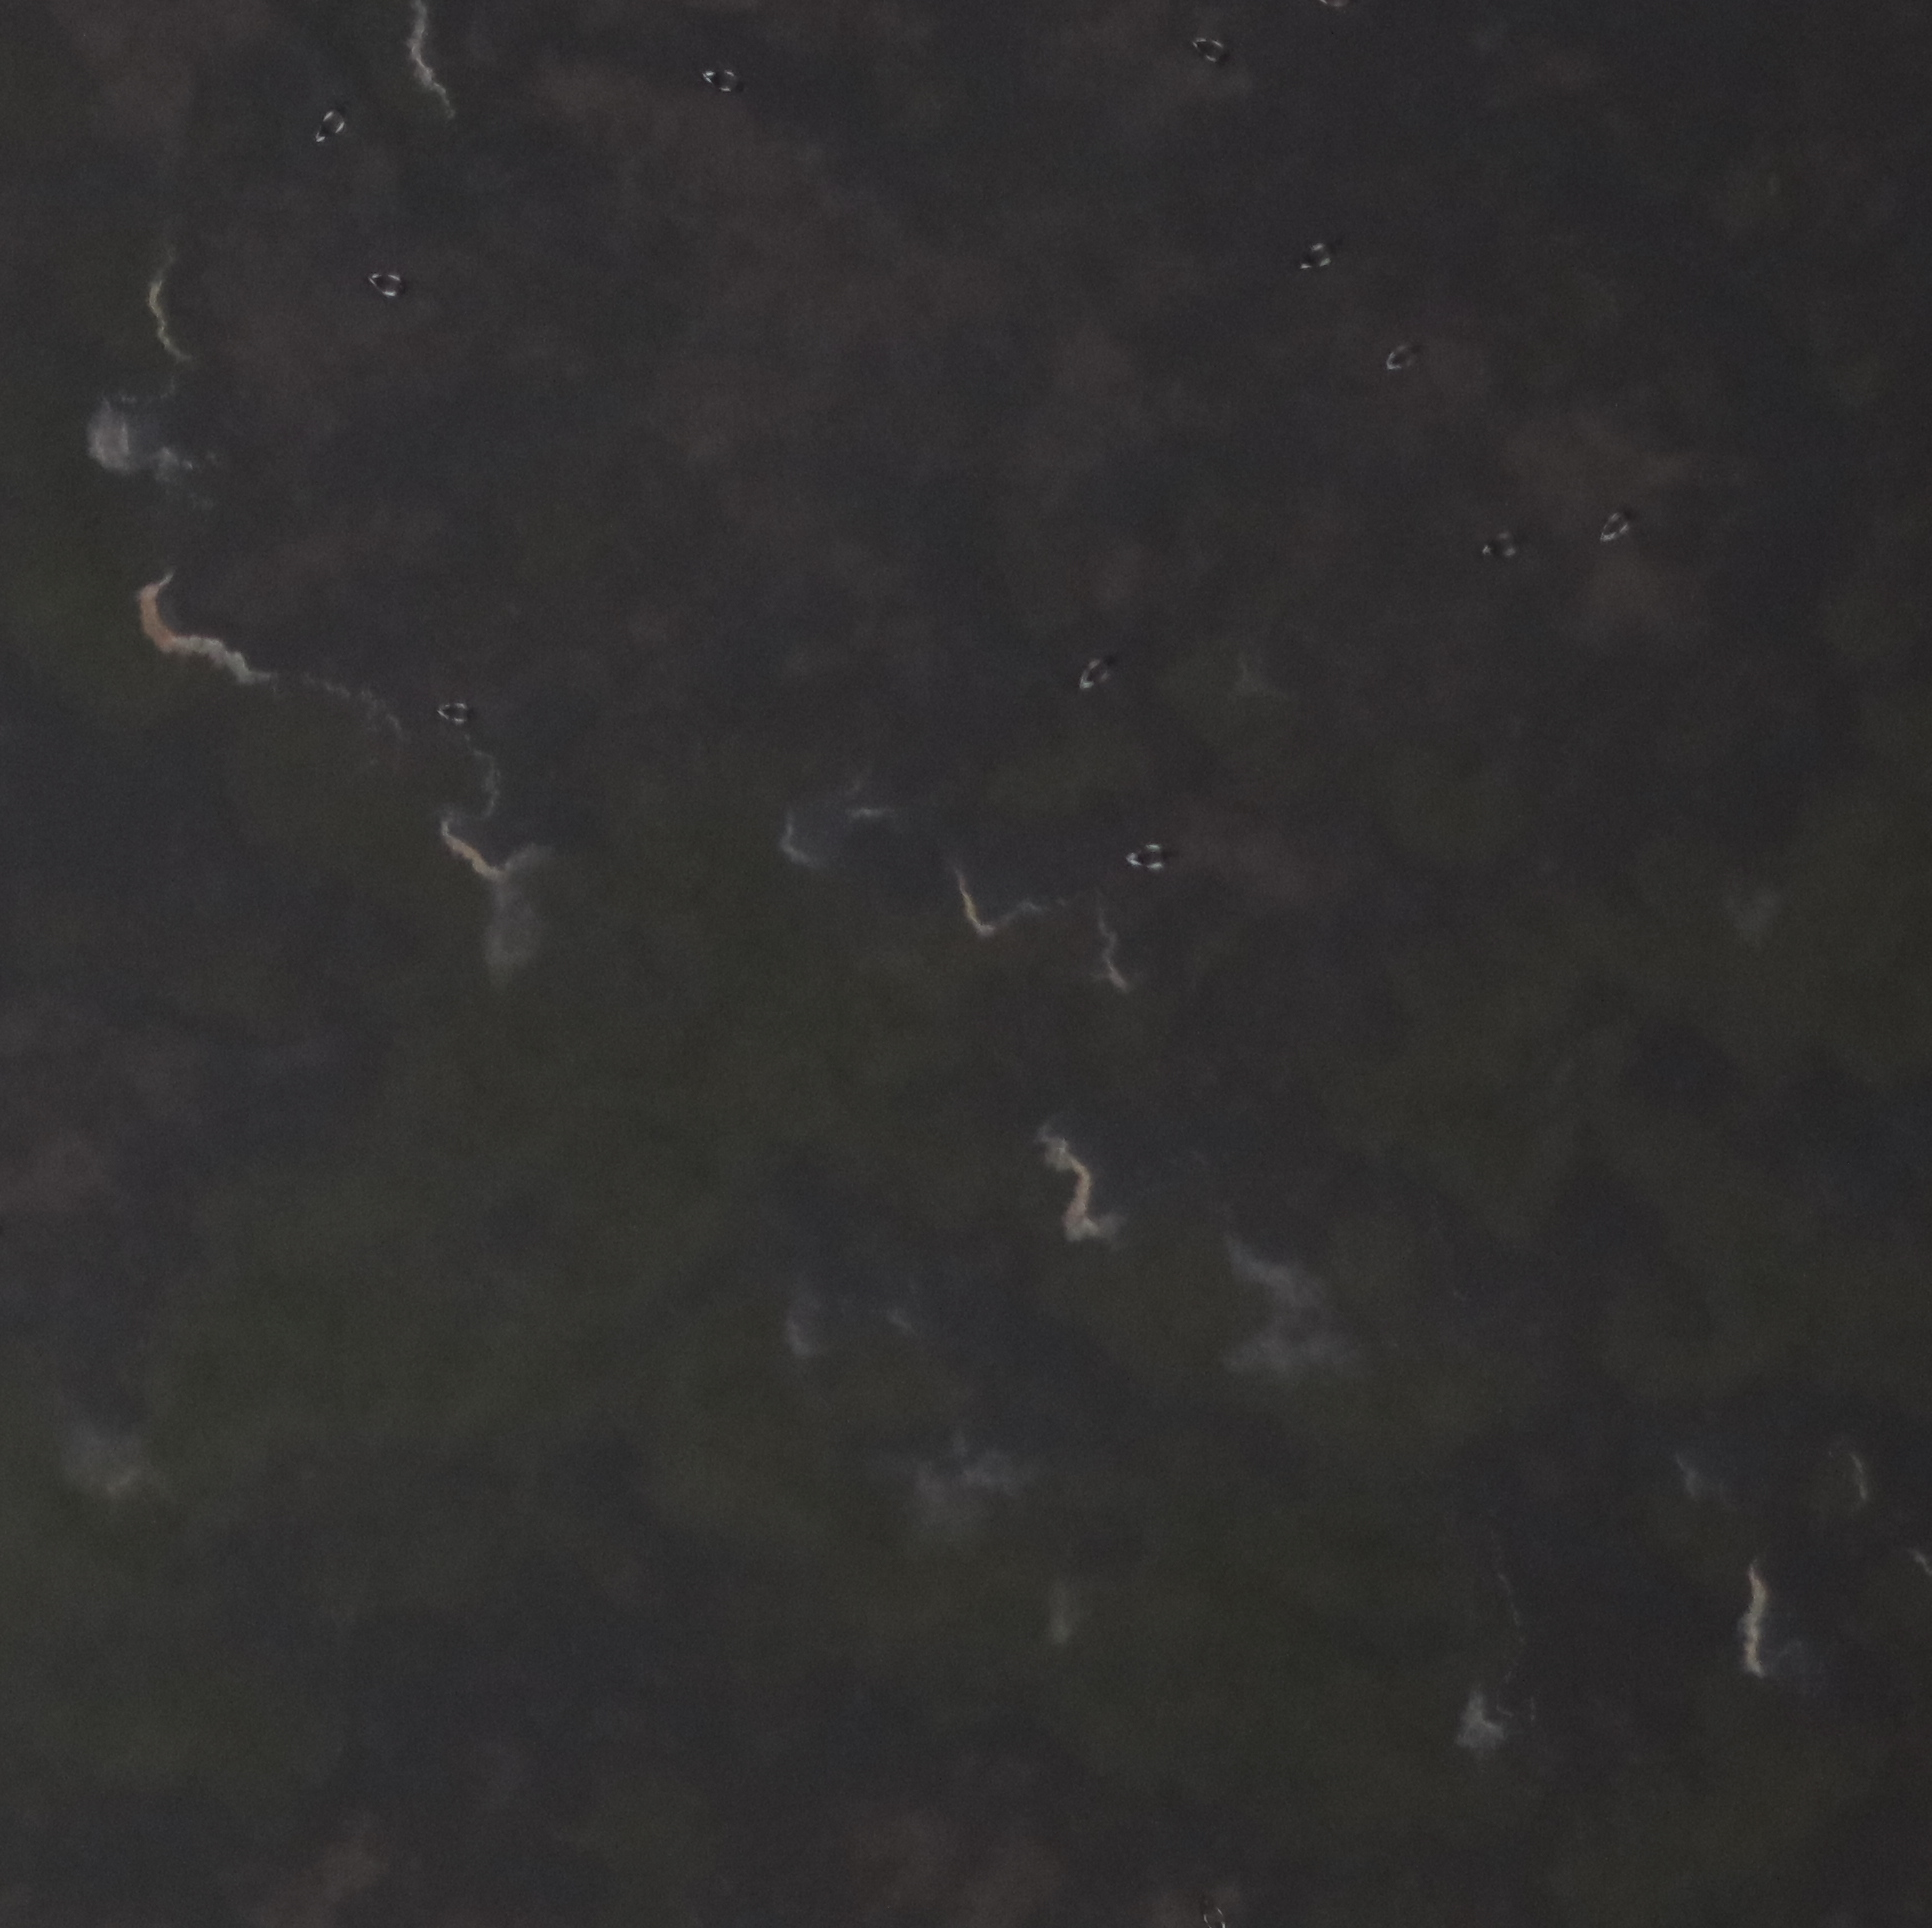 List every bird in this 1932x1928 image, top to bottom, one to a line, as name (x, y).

brant (1212, 51)
brant (726, 81)
brant (332, 124)
brant (1315, 258)
brant (389, 284)
brant (1403, 358)
brant (1617, 525)
brant (1503, 546)
brant (1096, 673)
brant (451, 713)
brant (1152, 857)